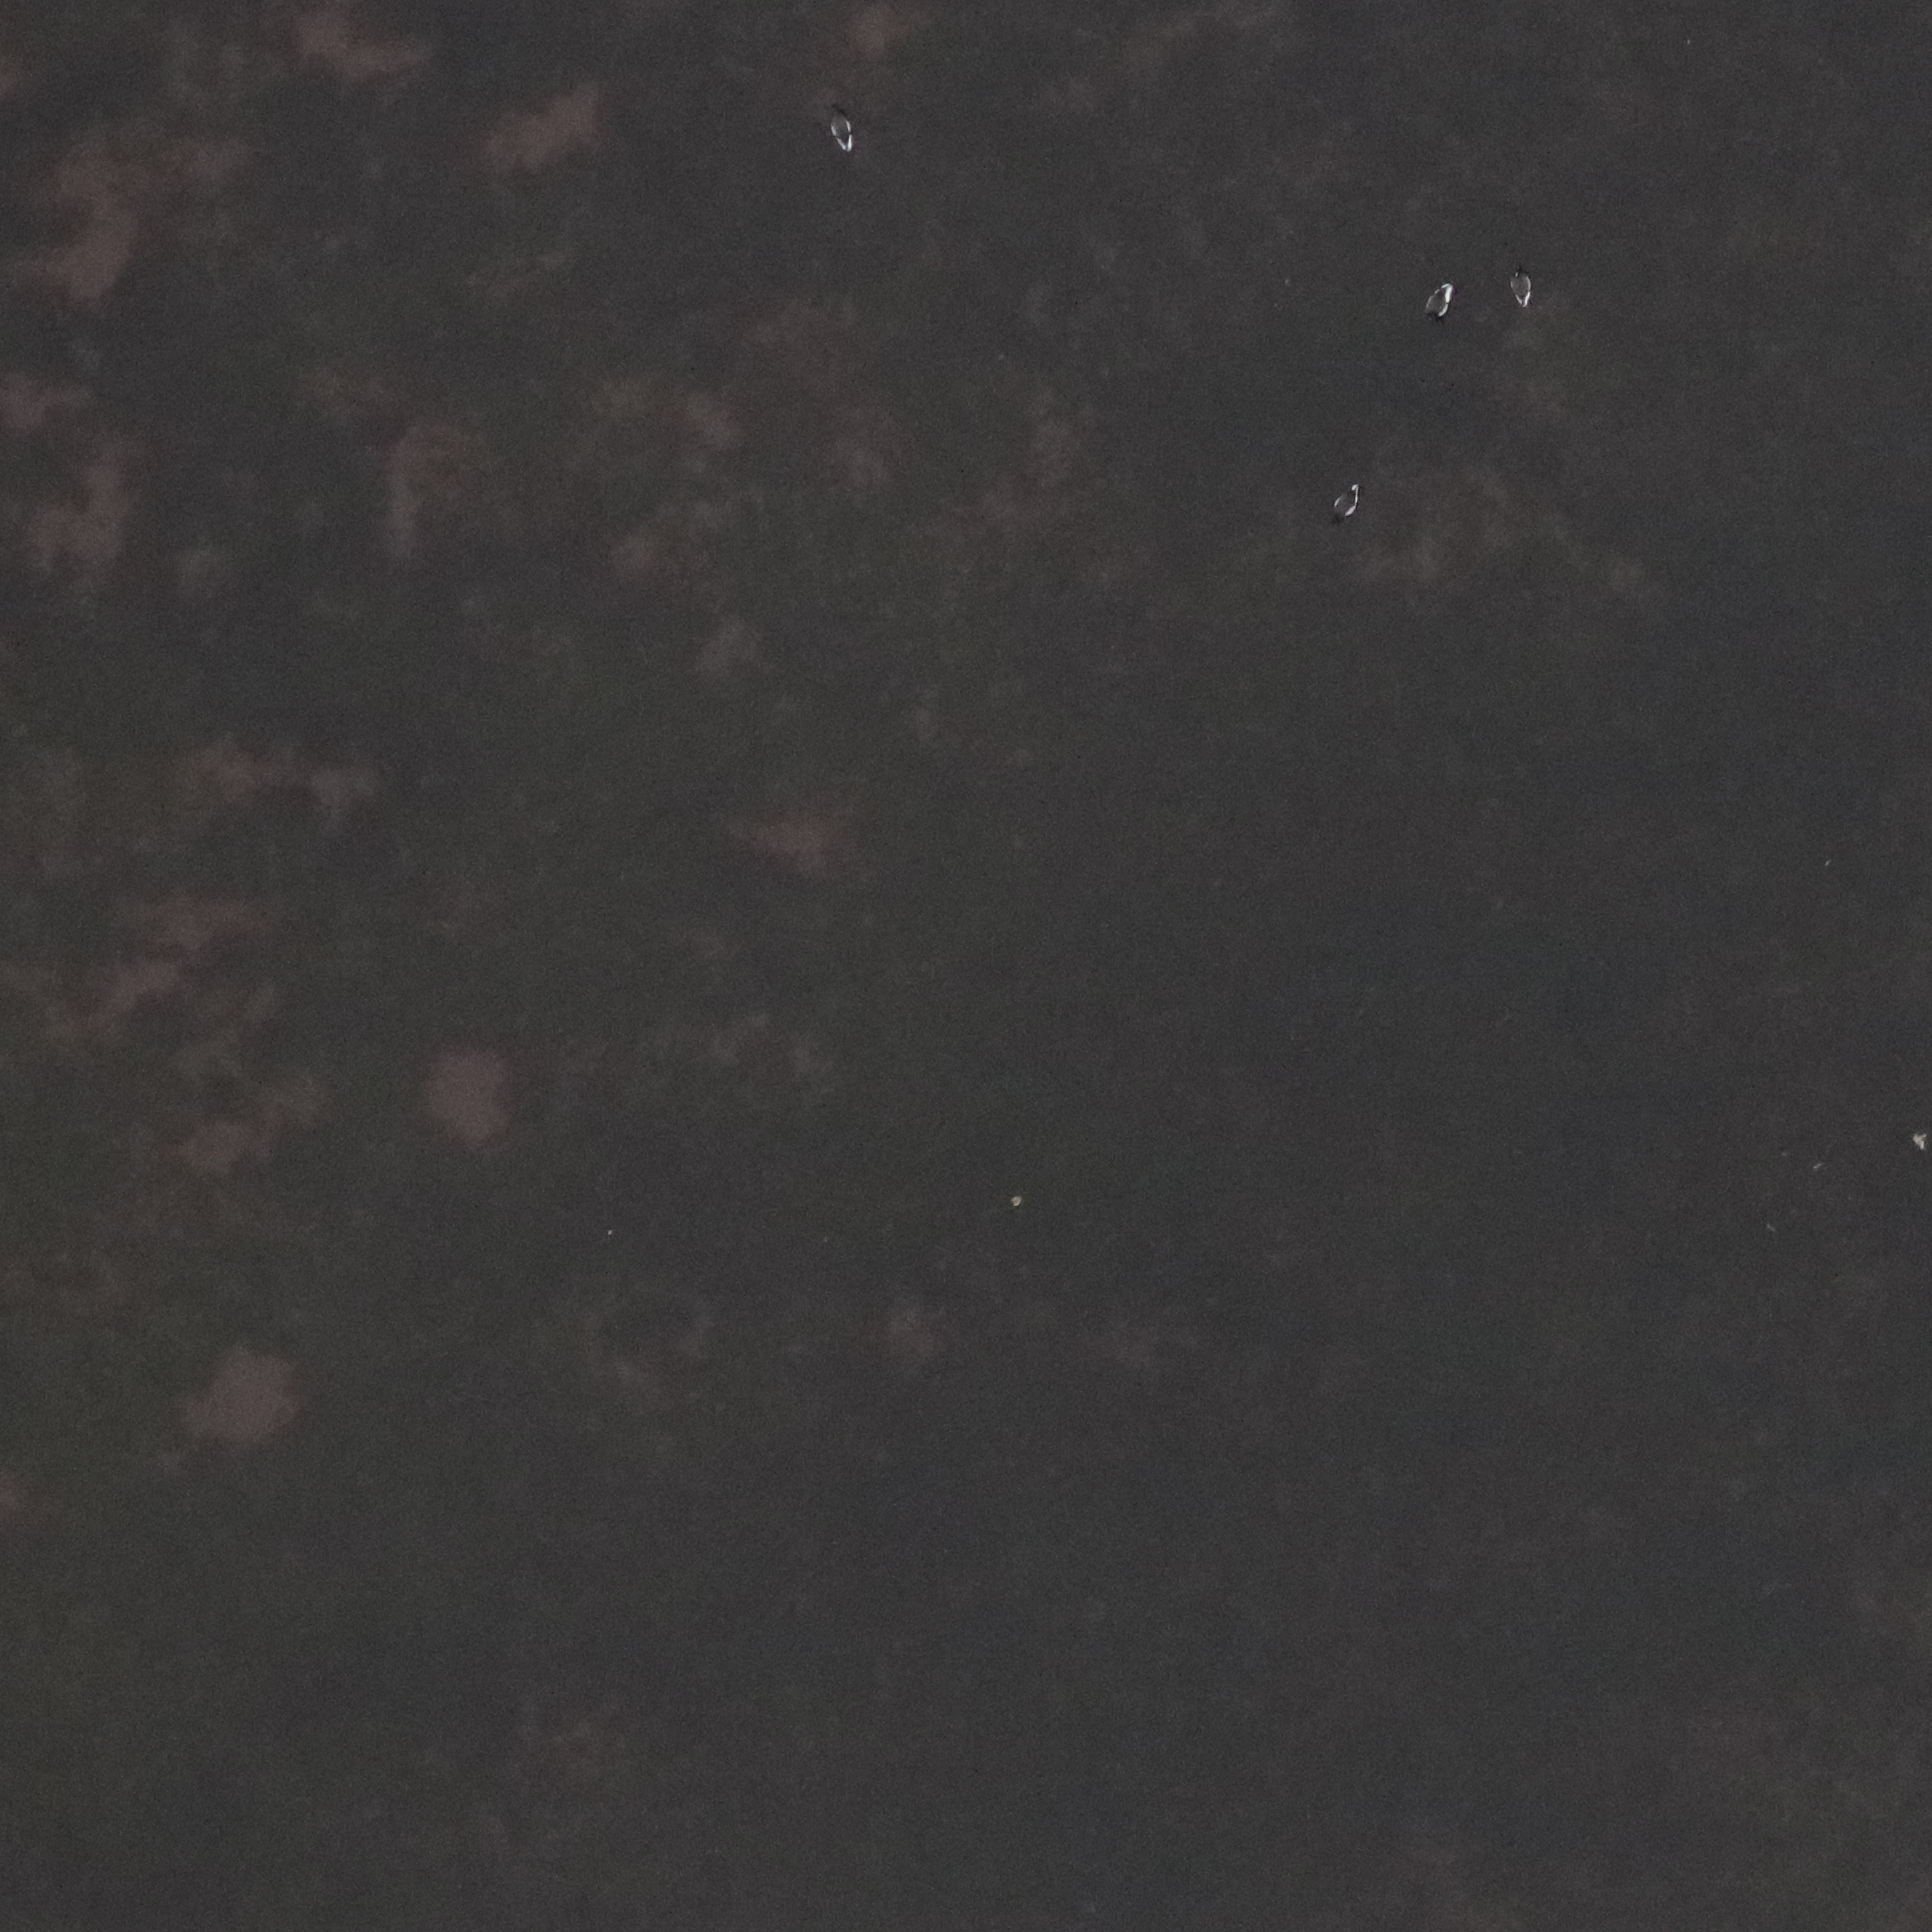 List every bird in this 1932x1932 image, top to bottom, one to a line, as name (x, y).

brant (841, 129)
brant (1521, 287)
brant (1440, 301)
brant (1348, 503)